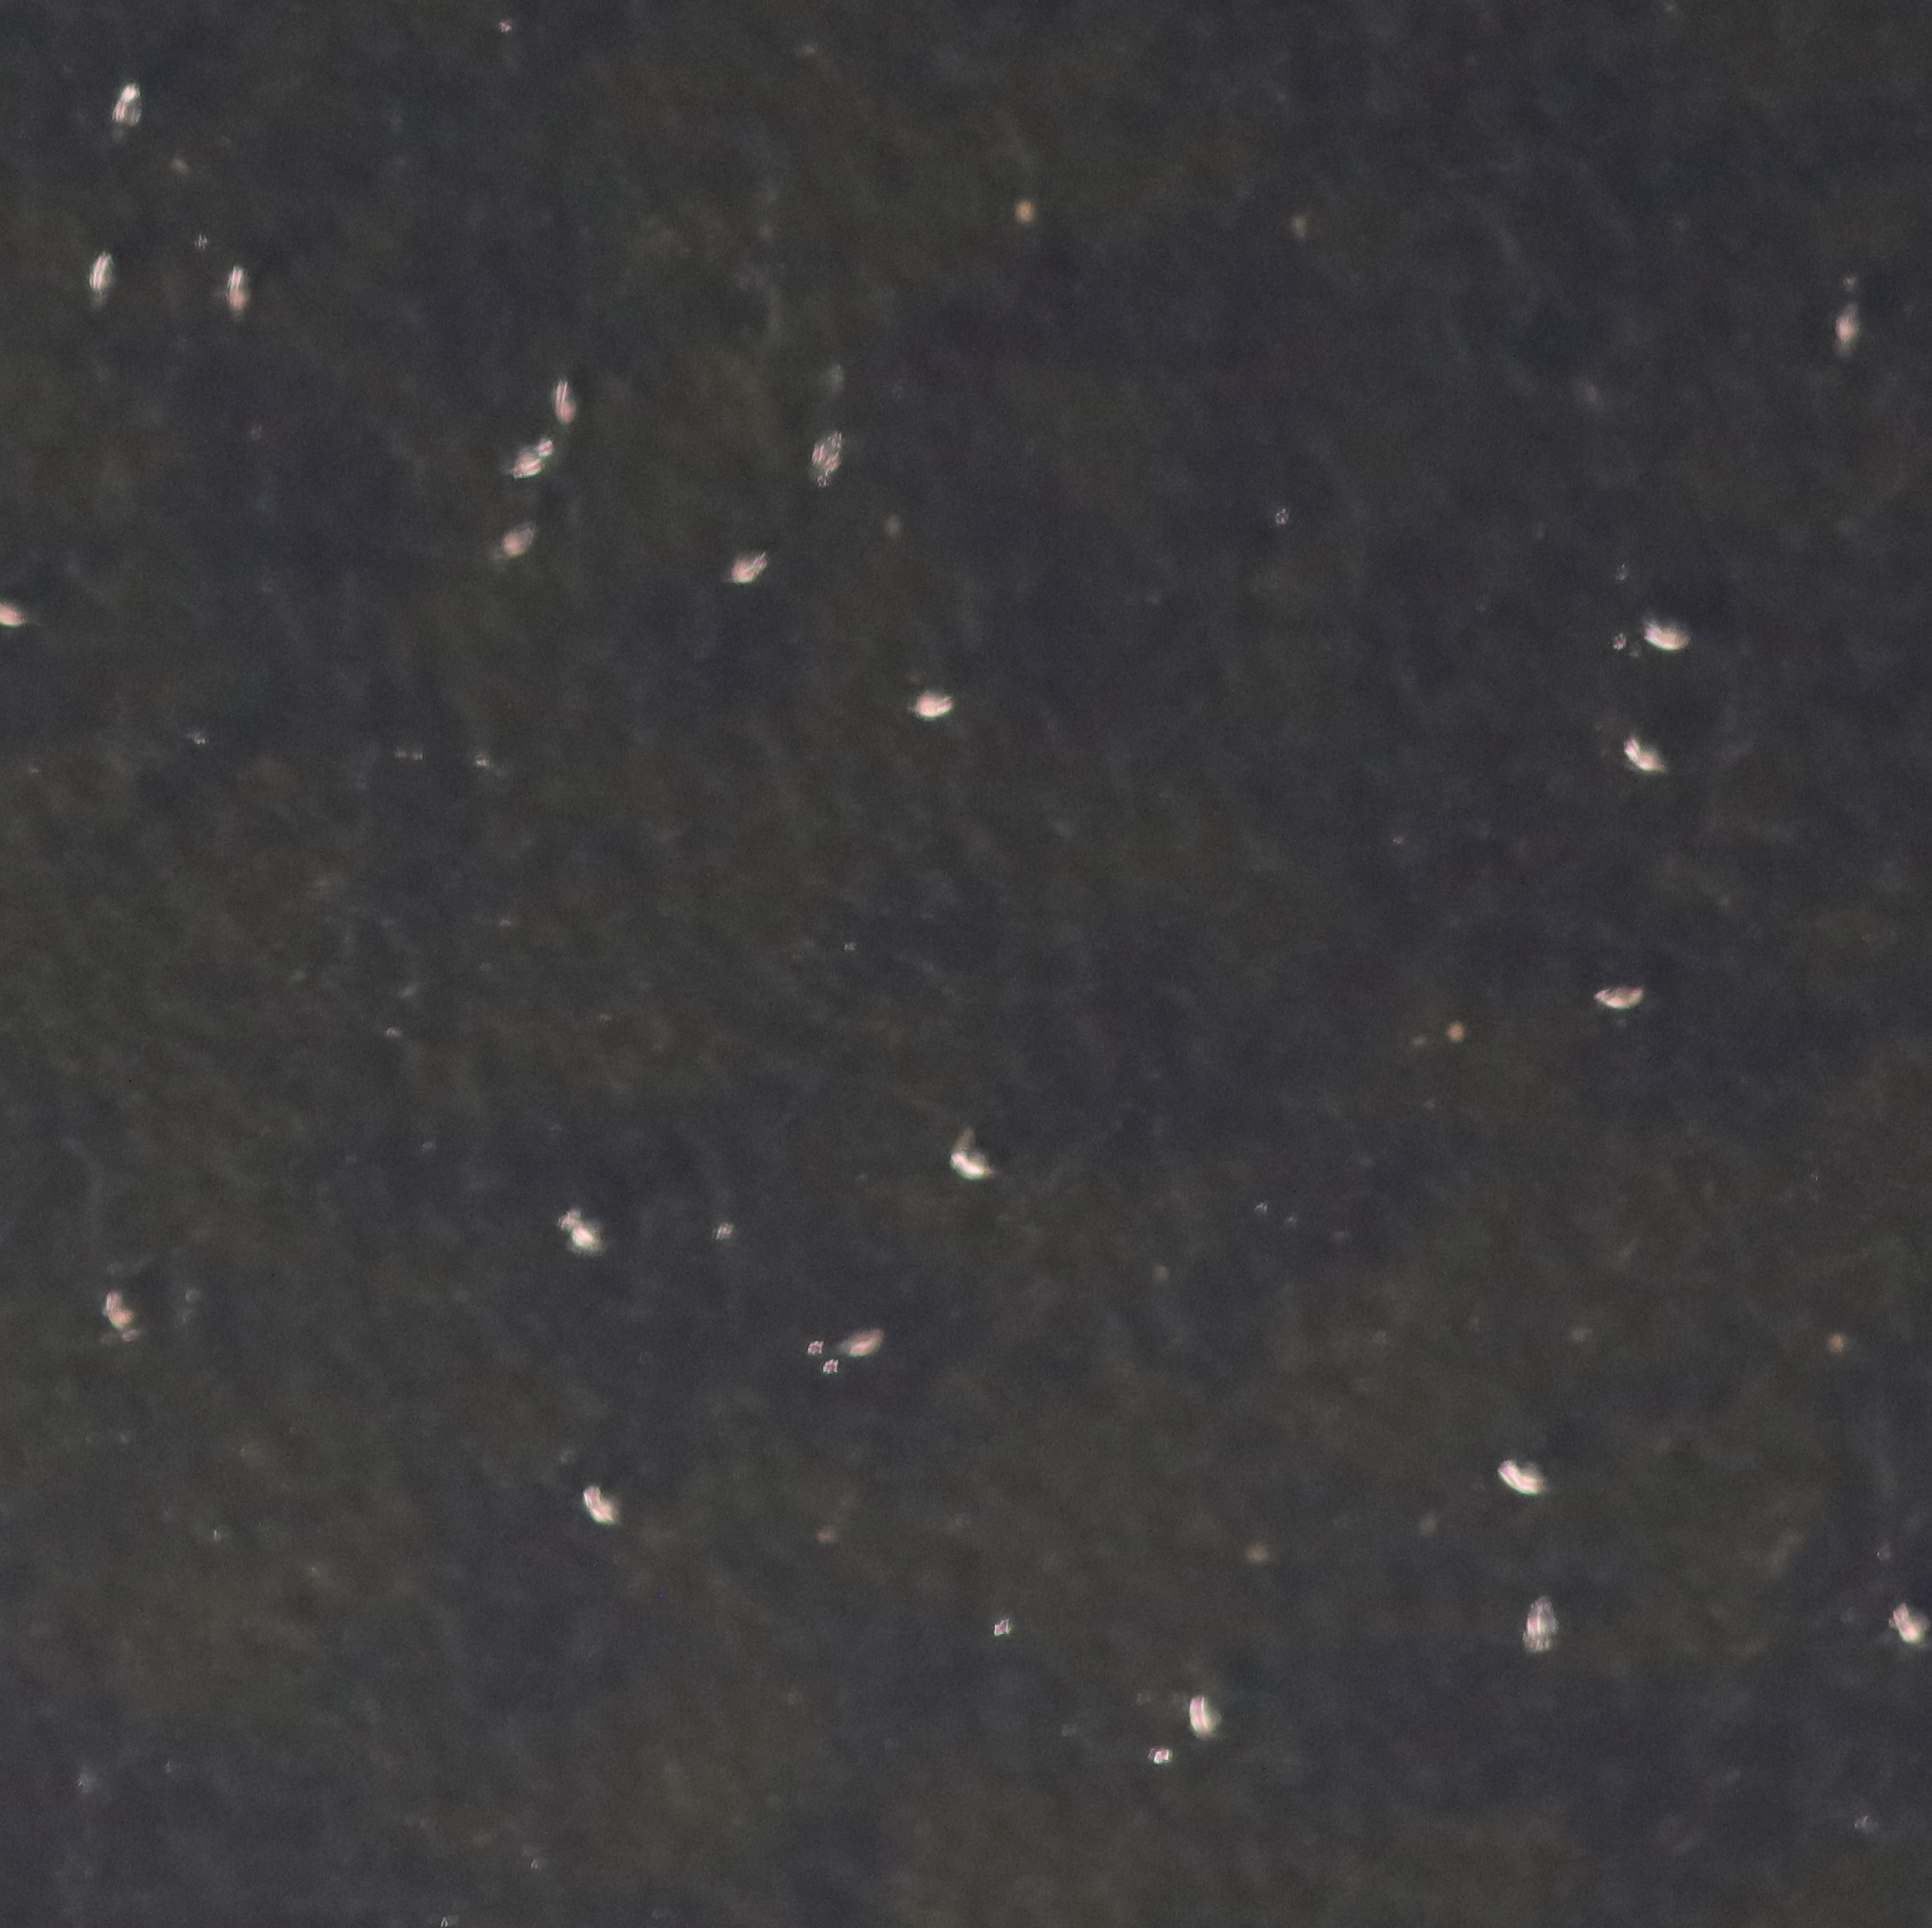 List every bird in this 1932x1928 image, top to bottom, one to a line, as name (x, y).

brant (130, 107)
brant (102, 281)
brant (241, 291)
other bird (1850, 328)
brant (566, 405)
brant (829, 455)
brant (528, 462)
other bird (525, 541)
other bird (747, 564)
other bird (1, 610)
other bird (1662, 640)
other bird (938, 707)
other bird (1646, 759)
other bird (1622, 994)
other bird (970, 1160)
other bird (589, 1236)
brant (120, 1315)
other bird (864, 1348)
other bird (1526, 1482)
other bird (602, 1508)
brant (1911, 1627)
brant (1544, 1629)
other bird (1204, 1720)